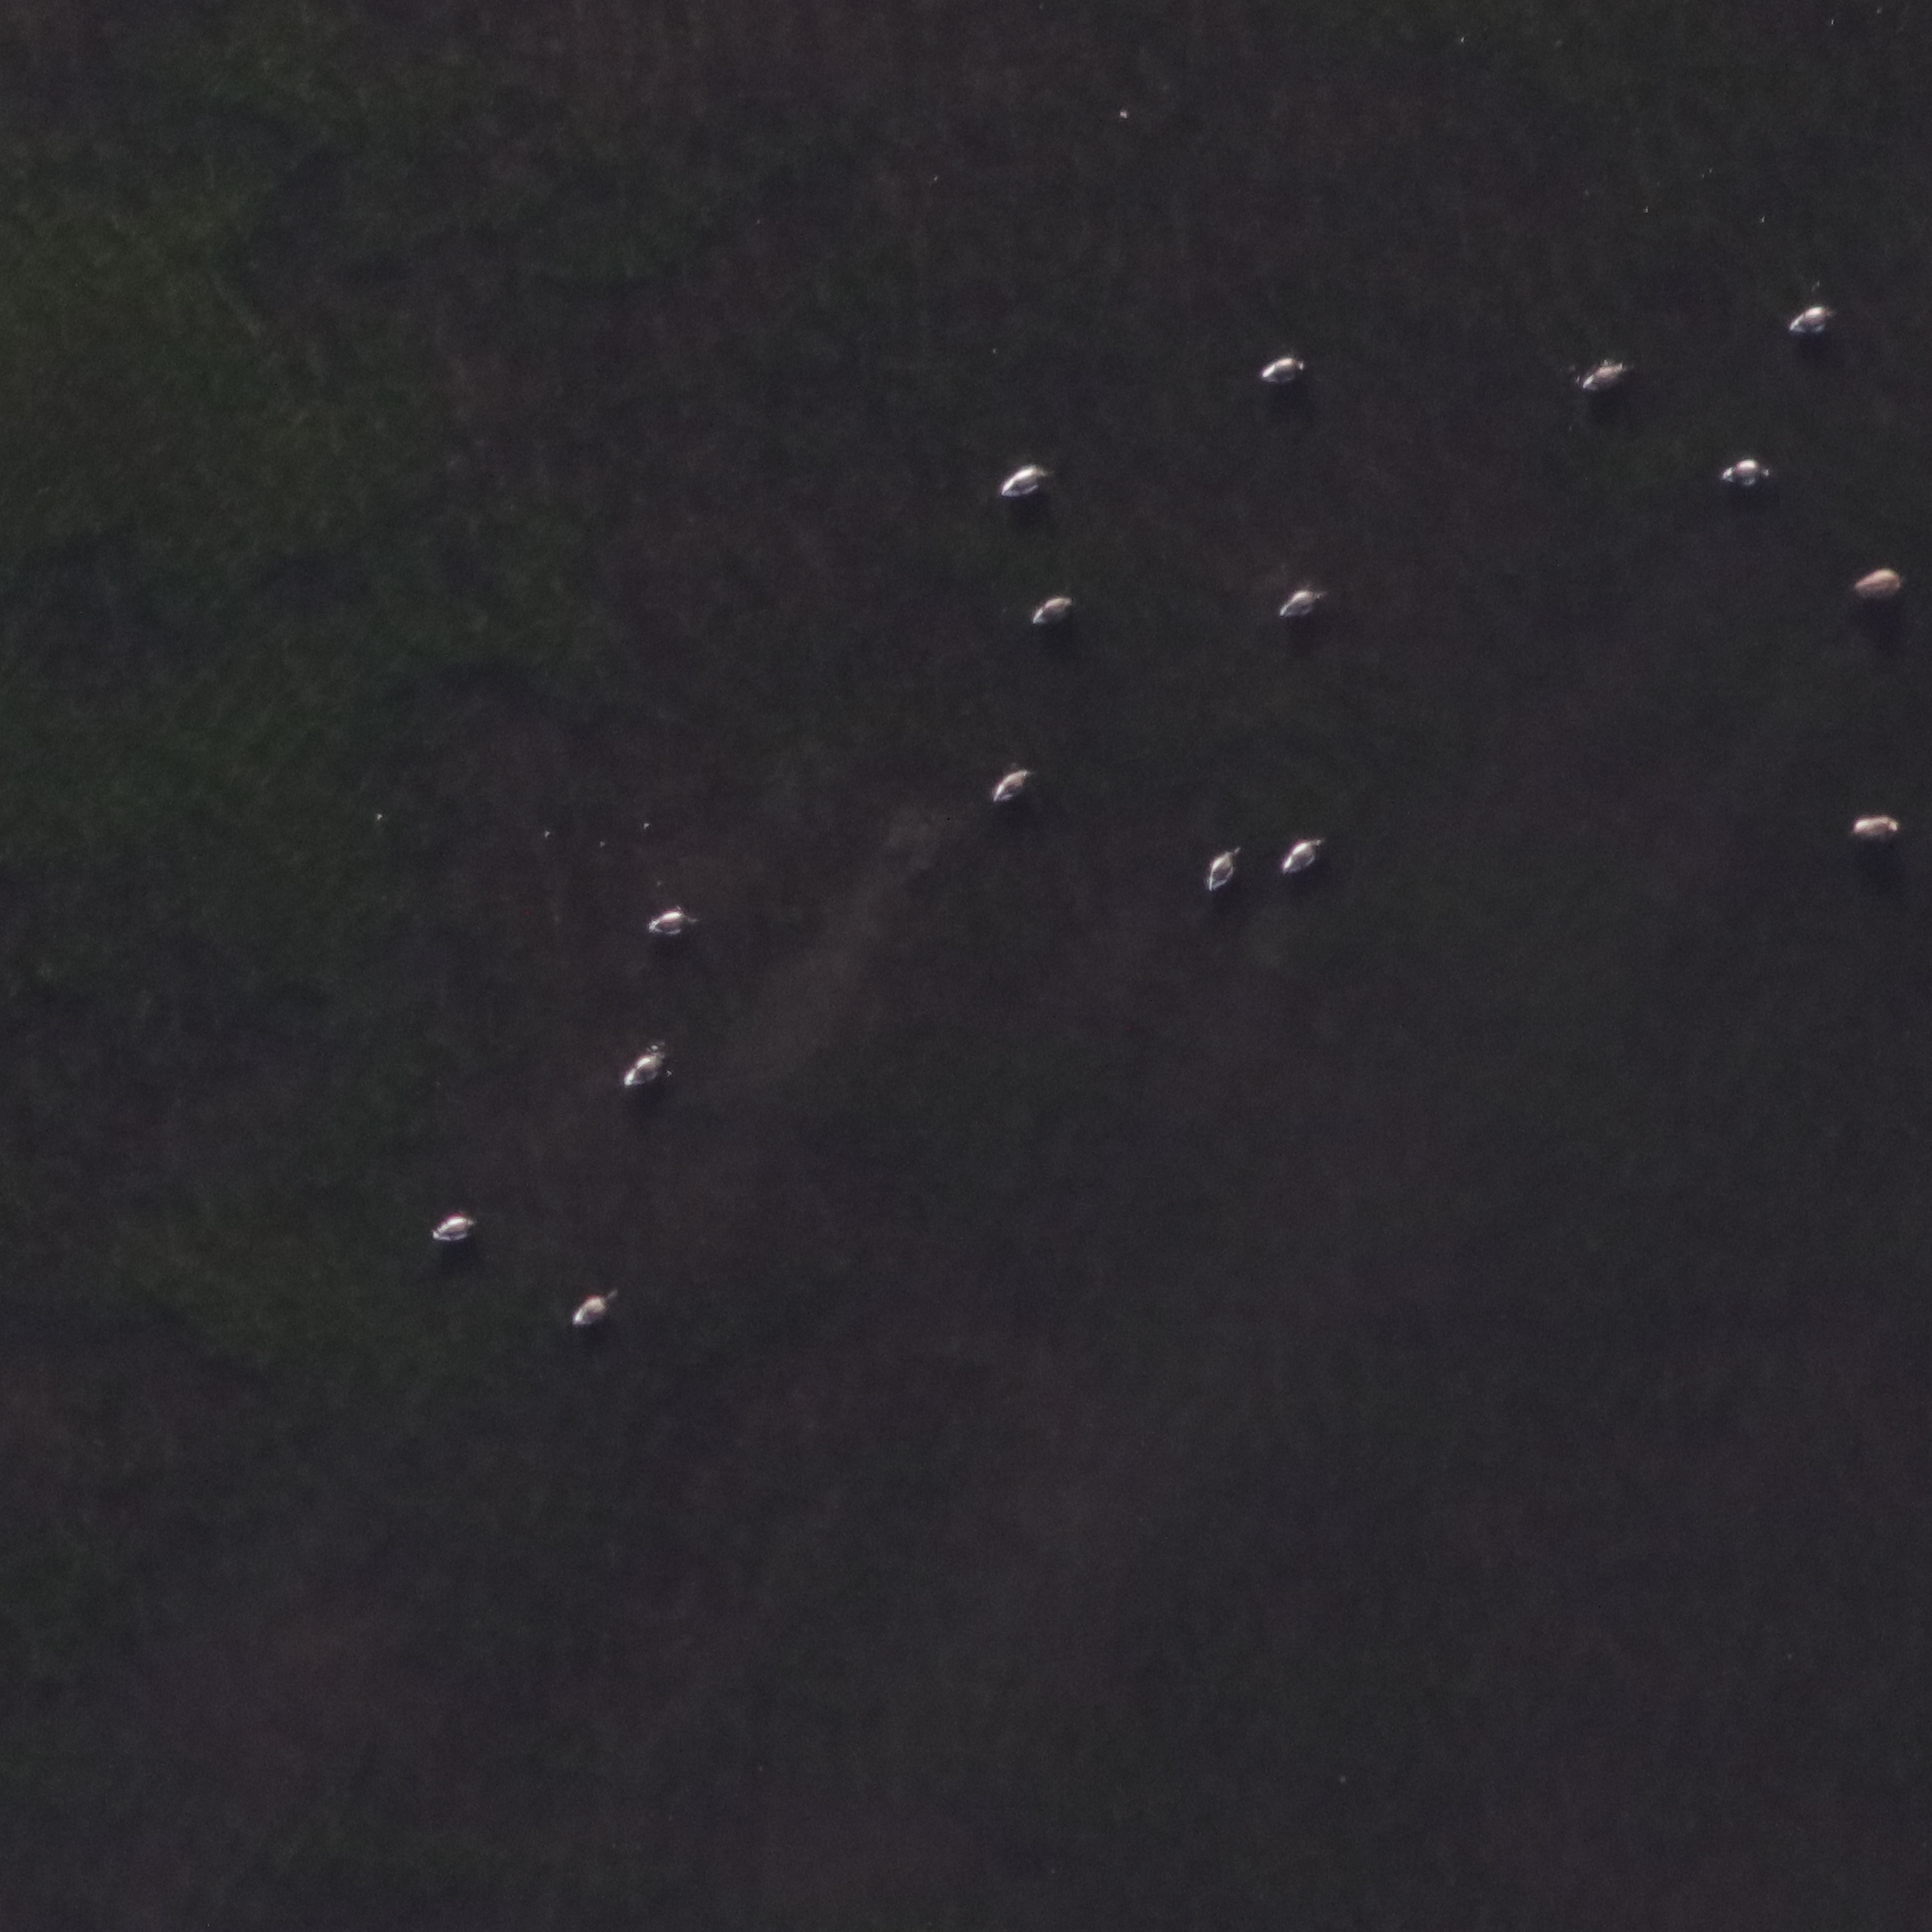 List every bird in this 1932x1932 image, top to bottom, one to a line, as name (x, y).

brant (1813, 321)
brant (1281, 371)
brant (1603, 373)
brant (1744, 473)
brant (1022, 484)
Canada goose (1876, 585)
brant (1302, 603)
brant (1052, 611)
brant (1013, 784)
brant (1874, 831)
brant (1302, 858)
brant (1222, 870)
brant (671, 925)
brant (644, 1069)
brant (454, 1228)
brant (594, 1310)